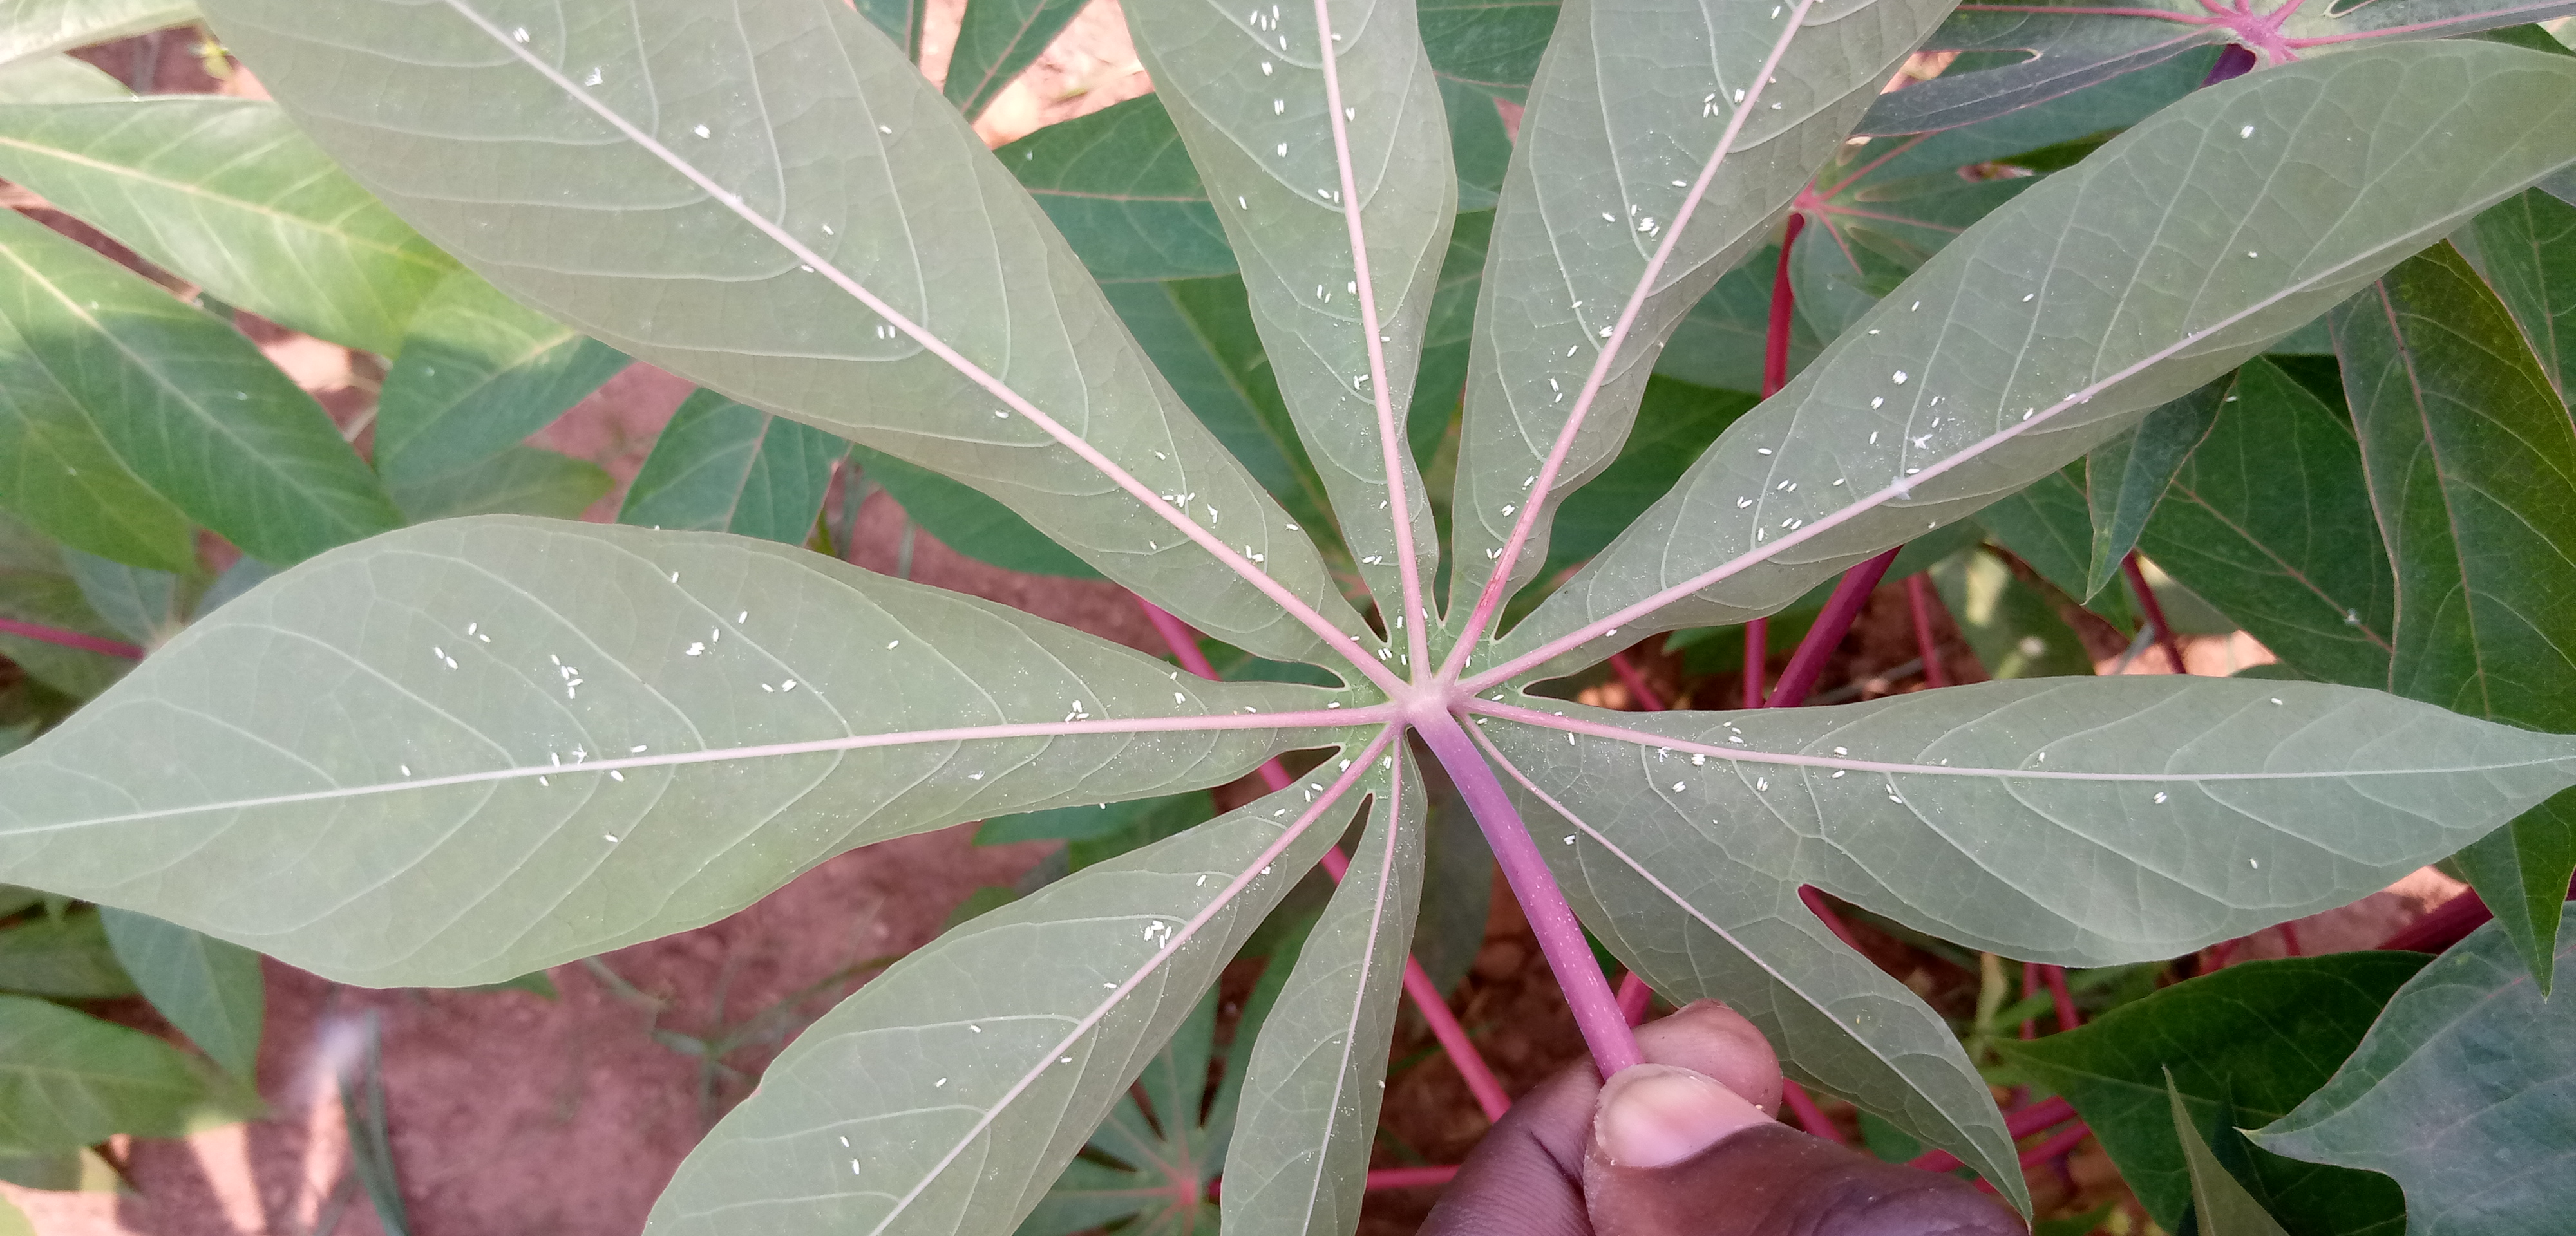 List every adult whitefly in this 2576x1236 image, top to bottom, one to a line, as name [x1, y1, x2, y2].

whitefly [1267, 1, 1284, 26]
whitefly [1768, 3, 1786, 23]
whitefly [1246, 6, 1258, 29]
whitefly [1257, 12, 1268, 37]
whitefly [509, 24, 533, 47]
whitefly [1327, 29, 1345, 49]
whitefly [1276, 32, 1294, 56]
whitefly [1260, 56, 1274, 78]
whitefly [582, 64, 608, 93]
whitefly [1732, 85, 1749, 108]
whitefly [1271, 98, 1287, 115]
whitefly [1769, 100, 1785, 117]
whitefly [1710, 100, 1724, 122]
whitefly [1700, 102, 1712, 120]
whitefly [1342, 105, 1359, 127]
whitefly [2237, 118, 2256, 144]
whitefly [690, 120, 715, 144]
whitefly [873, 120, 895, 141]
whitefly [1273, 139, 1291, 165]
whitefly [1667, 176, 1691, 194]
whitefly [1313, 185, 1337, 203]
whitefly [1330, 188, 1344, 207]
whitefly [1235, 191, 1252, 216]
whitefly [1627, 200, 1643, 219]
whitefly [1598, 210, 1617, 227]
whitefly [819, 220, 839, 240]
whitefly [1647, 222, 1664, 241]
whitefly [2244, 246, 2264, 263]
whitefly [797, 261, 820, 279]
whitefly [1344, 277, 1361, 301]
whitefly [1311, 285, 1325, 303]
whitefly [1322, 288, 1334, 312]
whitefly [2022, 288, 2039, 310]
whitefly [1905, 296, 1924, 317]
whitefly [1568, 297, 1587, 312]
whitefly [885, 321, 902, 344]
whitefly [873, 322, 889, 344]
whitefly [1866, 323, 1882, 342]
whitefly [1595, 324, 1617, 342]
whitefly [1378, 332, 1394, 349]
whitefly [1566, 342, 1579, 361]
whitefly [1350, 370, 1374, 396]
whitefly [1547, 374, 1561, 396]
whitefly [1553, 391, 1566, 408]
whitefly [1869, 393, 1886, 412]
whitefly [1927, 393, 1944, 411]
whitefly [2022, 403, 2036, 429]
whitefly [991, 406, 1016, 425]
whitefly [1927, 413, 1952, 431]
whitefly [1868, 427, 1882, 449]
whitefly [1754, 444, 1778, 460]
whitefly [1149, 445, 1173, 464]
whitefly [1904, 464, 1928, 481]
whitefly [1520, 473, 1539, 491]
whitefly [1830, 473, 1847, 494]
whitefly [1771, 478, 1790, 496]
whitefly [1785, 480, 1801, 500]
whitefly [1185, 489, 1200, 505]
whitefly [1157, 490, 1174, 503]
whitefly [1734, 493, 1756, 515]
whitefly [1375, 498, 1391, 514]
whitefly [1204, 500, 1224, 529]
whitefly [1499, 503, 1518, 518]
whitefly [1788, 518, 1807, 534]
whitefly [1281, 521, 1305, 537]
whitefly [1754, 525, 1768, 548]
whitefly [1146, 537, 1161, 556]
whitefly [1241, 541, 1257, 569]
whitefly [1493, 545, 1510, 563]
whitefly [1480, 546, 1496, 561]
whitefly [1249, 550, 1269, 566]
whitefly [1361, 554, 1376, 565]
whitefly [1373, 554, 1385, 569]
whitefly [668, 568, 683, 591]
whitefly [1417, 603, 1435, 625]
whitefly [735, 606, 753, 628]
whitefly [1393, 610, 1406, 632]
whitefly [466, 618, 478, 640]
whitefly [1603, 624, 1620, 648]
whitefly [710, 625, 724, 646]
whitefly [477, 630, 495, 647]
whitefly [1347, 632, 1365, 645]
whitefly [885, 637, 903, 655]
whitefly [683, 639, 707, 661]
whitefly [430, 644, 448, 662]
whitefly [546, 650, 564, 664]
whitefly [1399, 650, 1410, 671]
whitefly [1461, 652, 1479, 673]
whitefly [444, 653, 462, 673]
whitefly [1166, 668, 1181, 683]
whitefly [781, 676, 800, 698]
whitefly [758, 679, 777, 697]
whitefly [565, 683, 583, 703]
whitefly [1171, 689, 1190, 710]
whitefly [1490, 689, 1504, 705]
whitefly [2268, 695, 2288, 711]
whitefly [1068, 698, 1085, 715]
whitefly [1324, 698, 1344, 713]
whitefly [1241, 702, 1261, 718]
whitefly [1549, 708, 1567, 720]
whitefly [1475, 712, 1495, 737]
whitefly [1721, 718, 1732, 730]
whitefly [1564, 727, 1581, 750]
whitefly [1728, 735, 1750, 750]
whitefly [569, 741, 590, 766]
whitefly [625, 742, 650, 757]
whitefly [1832, 742, 1853, 759]
whitefly [1654, 744, 1672, 764]
whitefly [2035, 745, 2050, 767]
whitefly [549, 751, 562, 771]
whitefly [1379, 751, 1394, 774]
whitefly [1689, 752, 1707, 766]
whitefly [1338, 755, 1354, 776]
whitefly [396, 760, 415, 780]
whitefly [610, 767, 627, 785]
whitefly [963, 767, 988, 787]
whitefly [1829, 767, 1848, 784]
whitefly [536, 771, 553, 792]
whitefly [1751, 774, 1772, 795]
whitefly [1309, 778, 1330, 794]
whitefly [1671, 778, 1689, 798]
whitefly [1882, 780, 1893, 794]
whitefly [1300, 785, 1315, 807]
whitefly [2151, 788, 2170, 810]
whitefly [1888, 793, 1903, 808]
whitefly [1273, 805, 1287, 822]
whitefly [601, 829, 624, 847]
whitefly [1559, 832, 1582, 850]
whitefly [2244, 852, 2264, 876]
whitefly [1258, 863, 1274, 881]
whitefly [1191, 870, 1209, 892]
whitefly [1149, 917, 1166, 931]
whitefly [1140, 926, 1156, 943]
whitefly [1158, 935, 1166, 953]
whitefly [1100, 978, 1121, 995]
whitefly [967, 1020, 987, 1038]
whitefly [1054, 1053, 1076, 1069]
whitefly [930, 1072, 956, 1092]
whitefly [836, 1132, 858, 1150]
whitefly [848, 1157, 864, 1181]